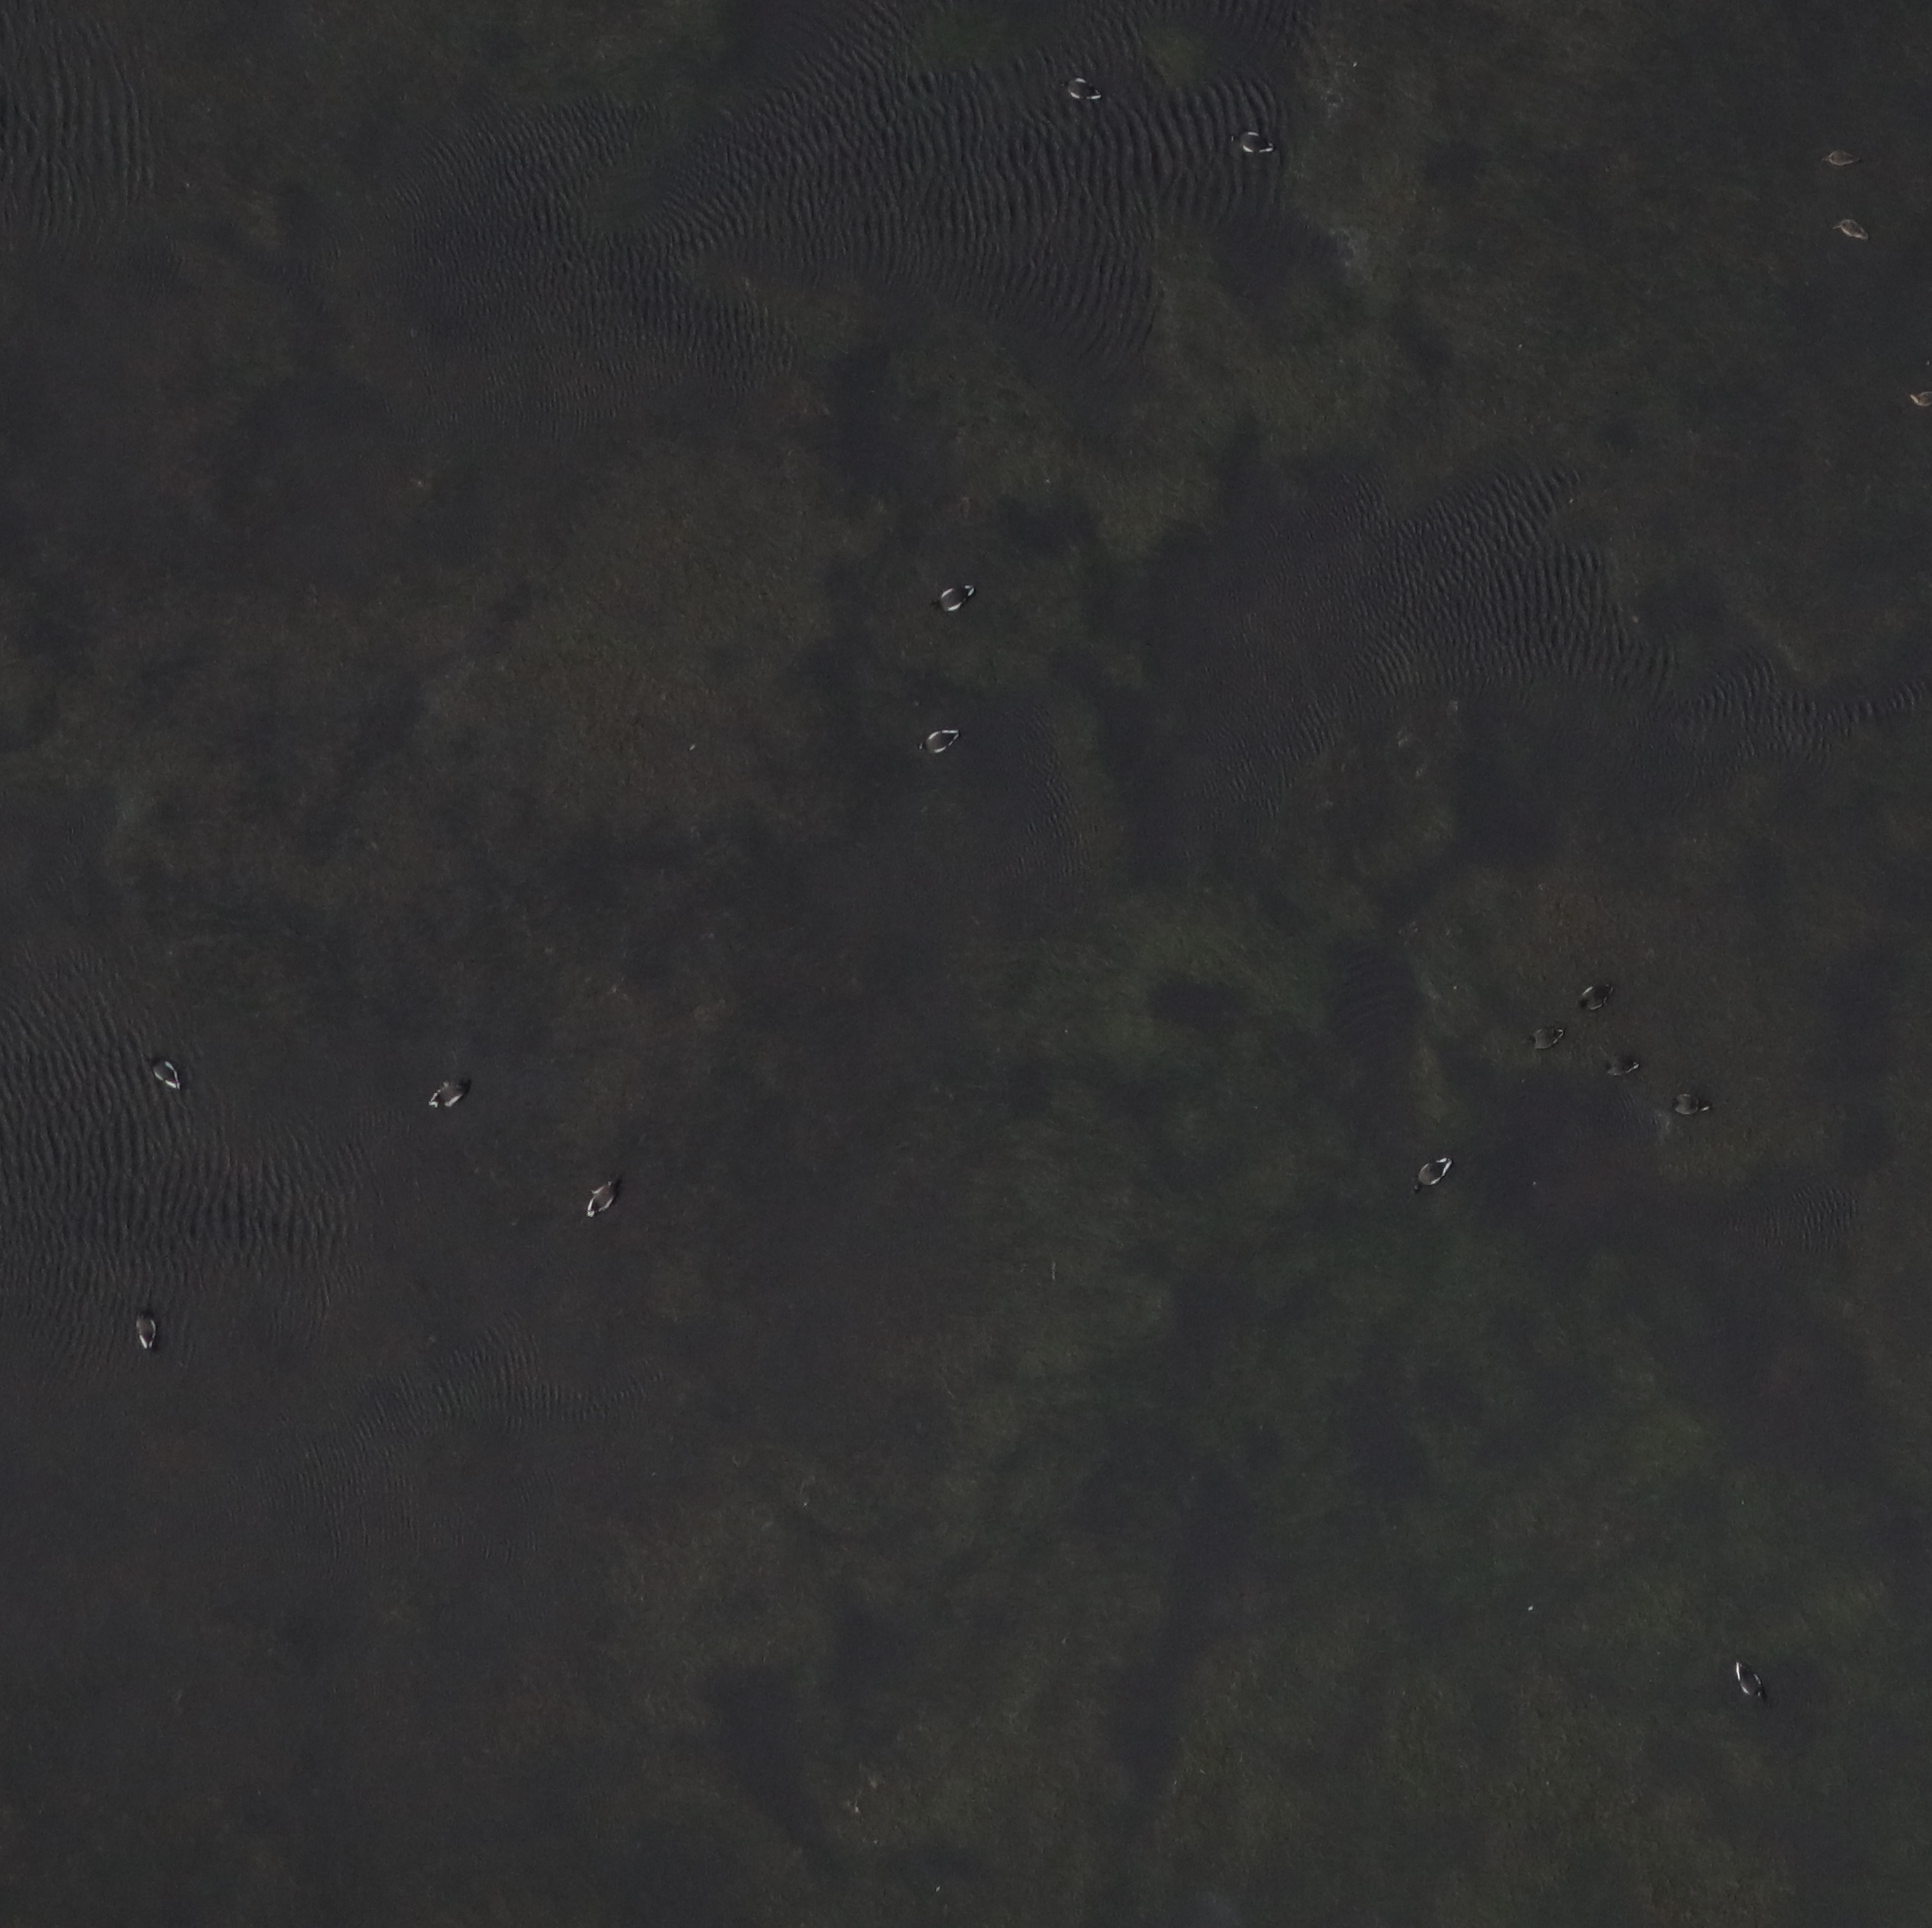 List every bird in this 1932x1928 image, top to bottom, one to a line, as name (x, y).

brant (1083, 89)
brant (1257, 145)
other bird (1839, 159)
other bird (1853, 229)
other bird (1929, 398)
brant (953, 598)
brant (941, 741)
brant (1591, 998)
brant (1547, 1039)
brant (1615, 1067)
brant (166, 1073)
brant (450, 1094)
brant (1689, 1106)
brant (1431, 1175)
brant (603, 1198)
brant (145, 1331)
brant (1749, 1681)